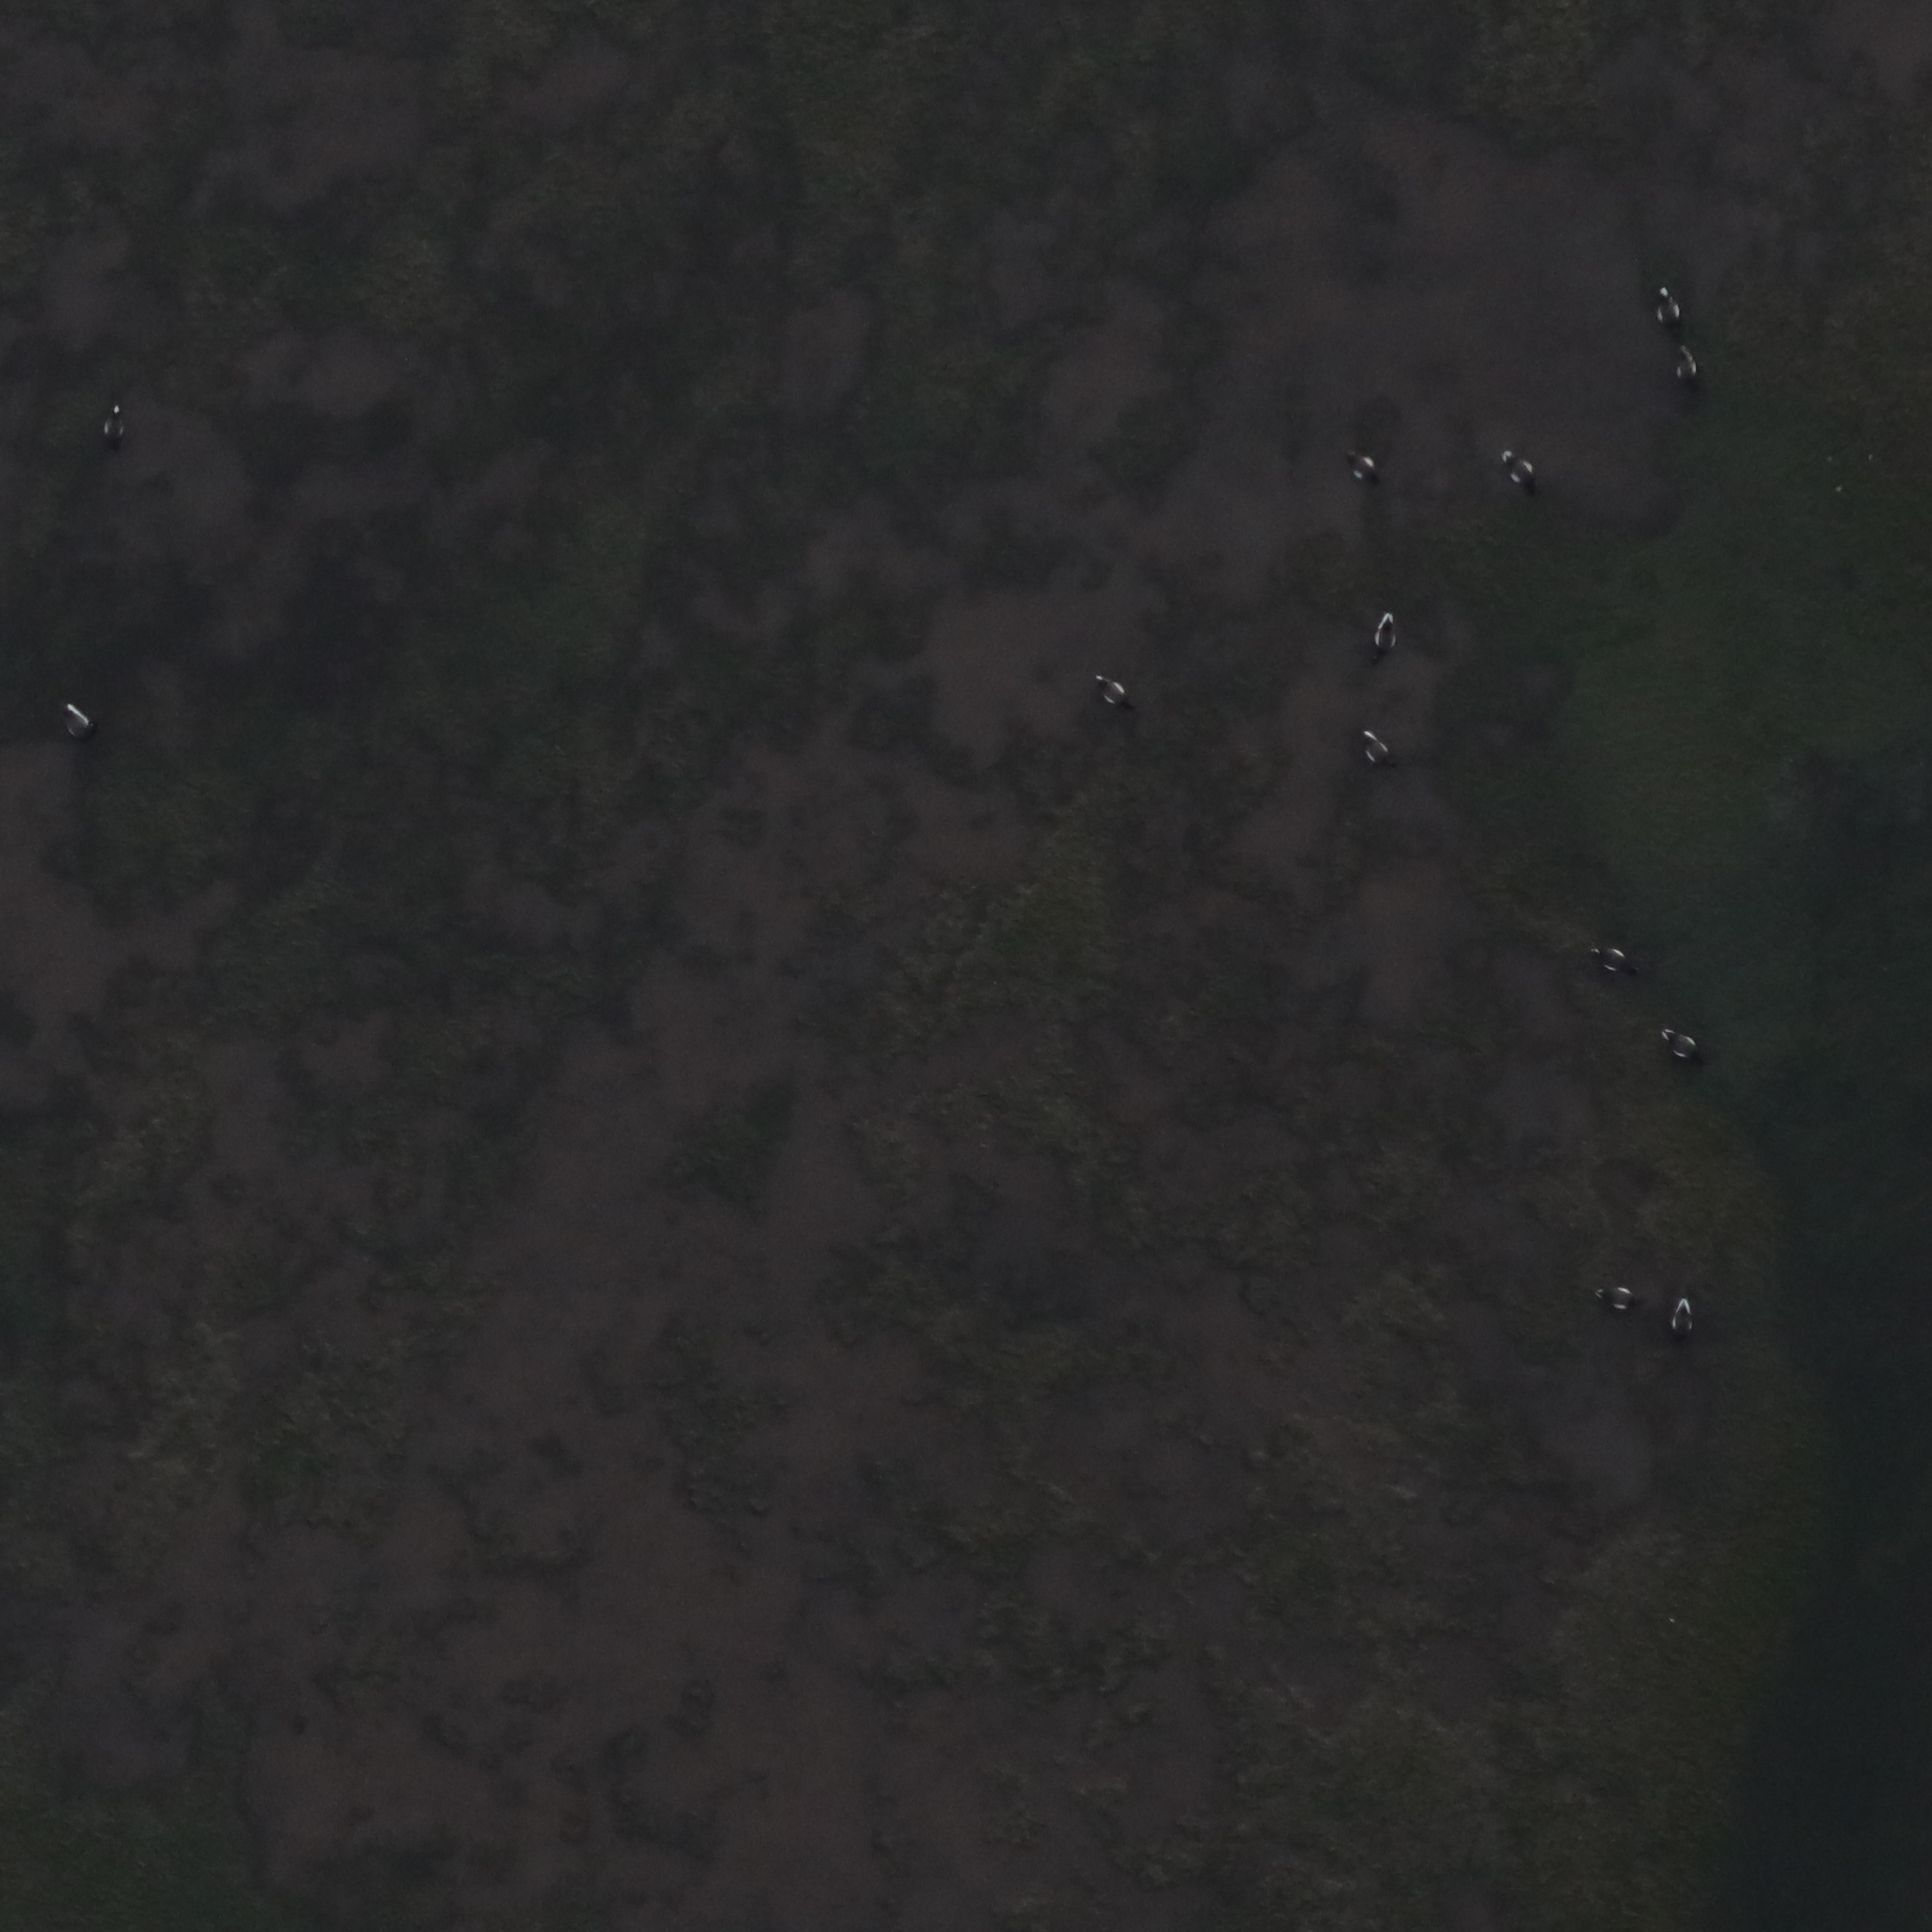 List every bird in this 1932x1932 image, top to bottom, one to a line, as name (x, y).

brant (1669, 308)
brant (1687, 364)
brant (114, 424)
brant (1366, 469)
brant (1518, 471)
brant (1384, 637)
brant (1111, 691)
brant (78, 723)
brant (1375, 751)
brant (1614, 960)
brant (1681, 1045)
brant (1620, 1299)
brant (1681, 1319)